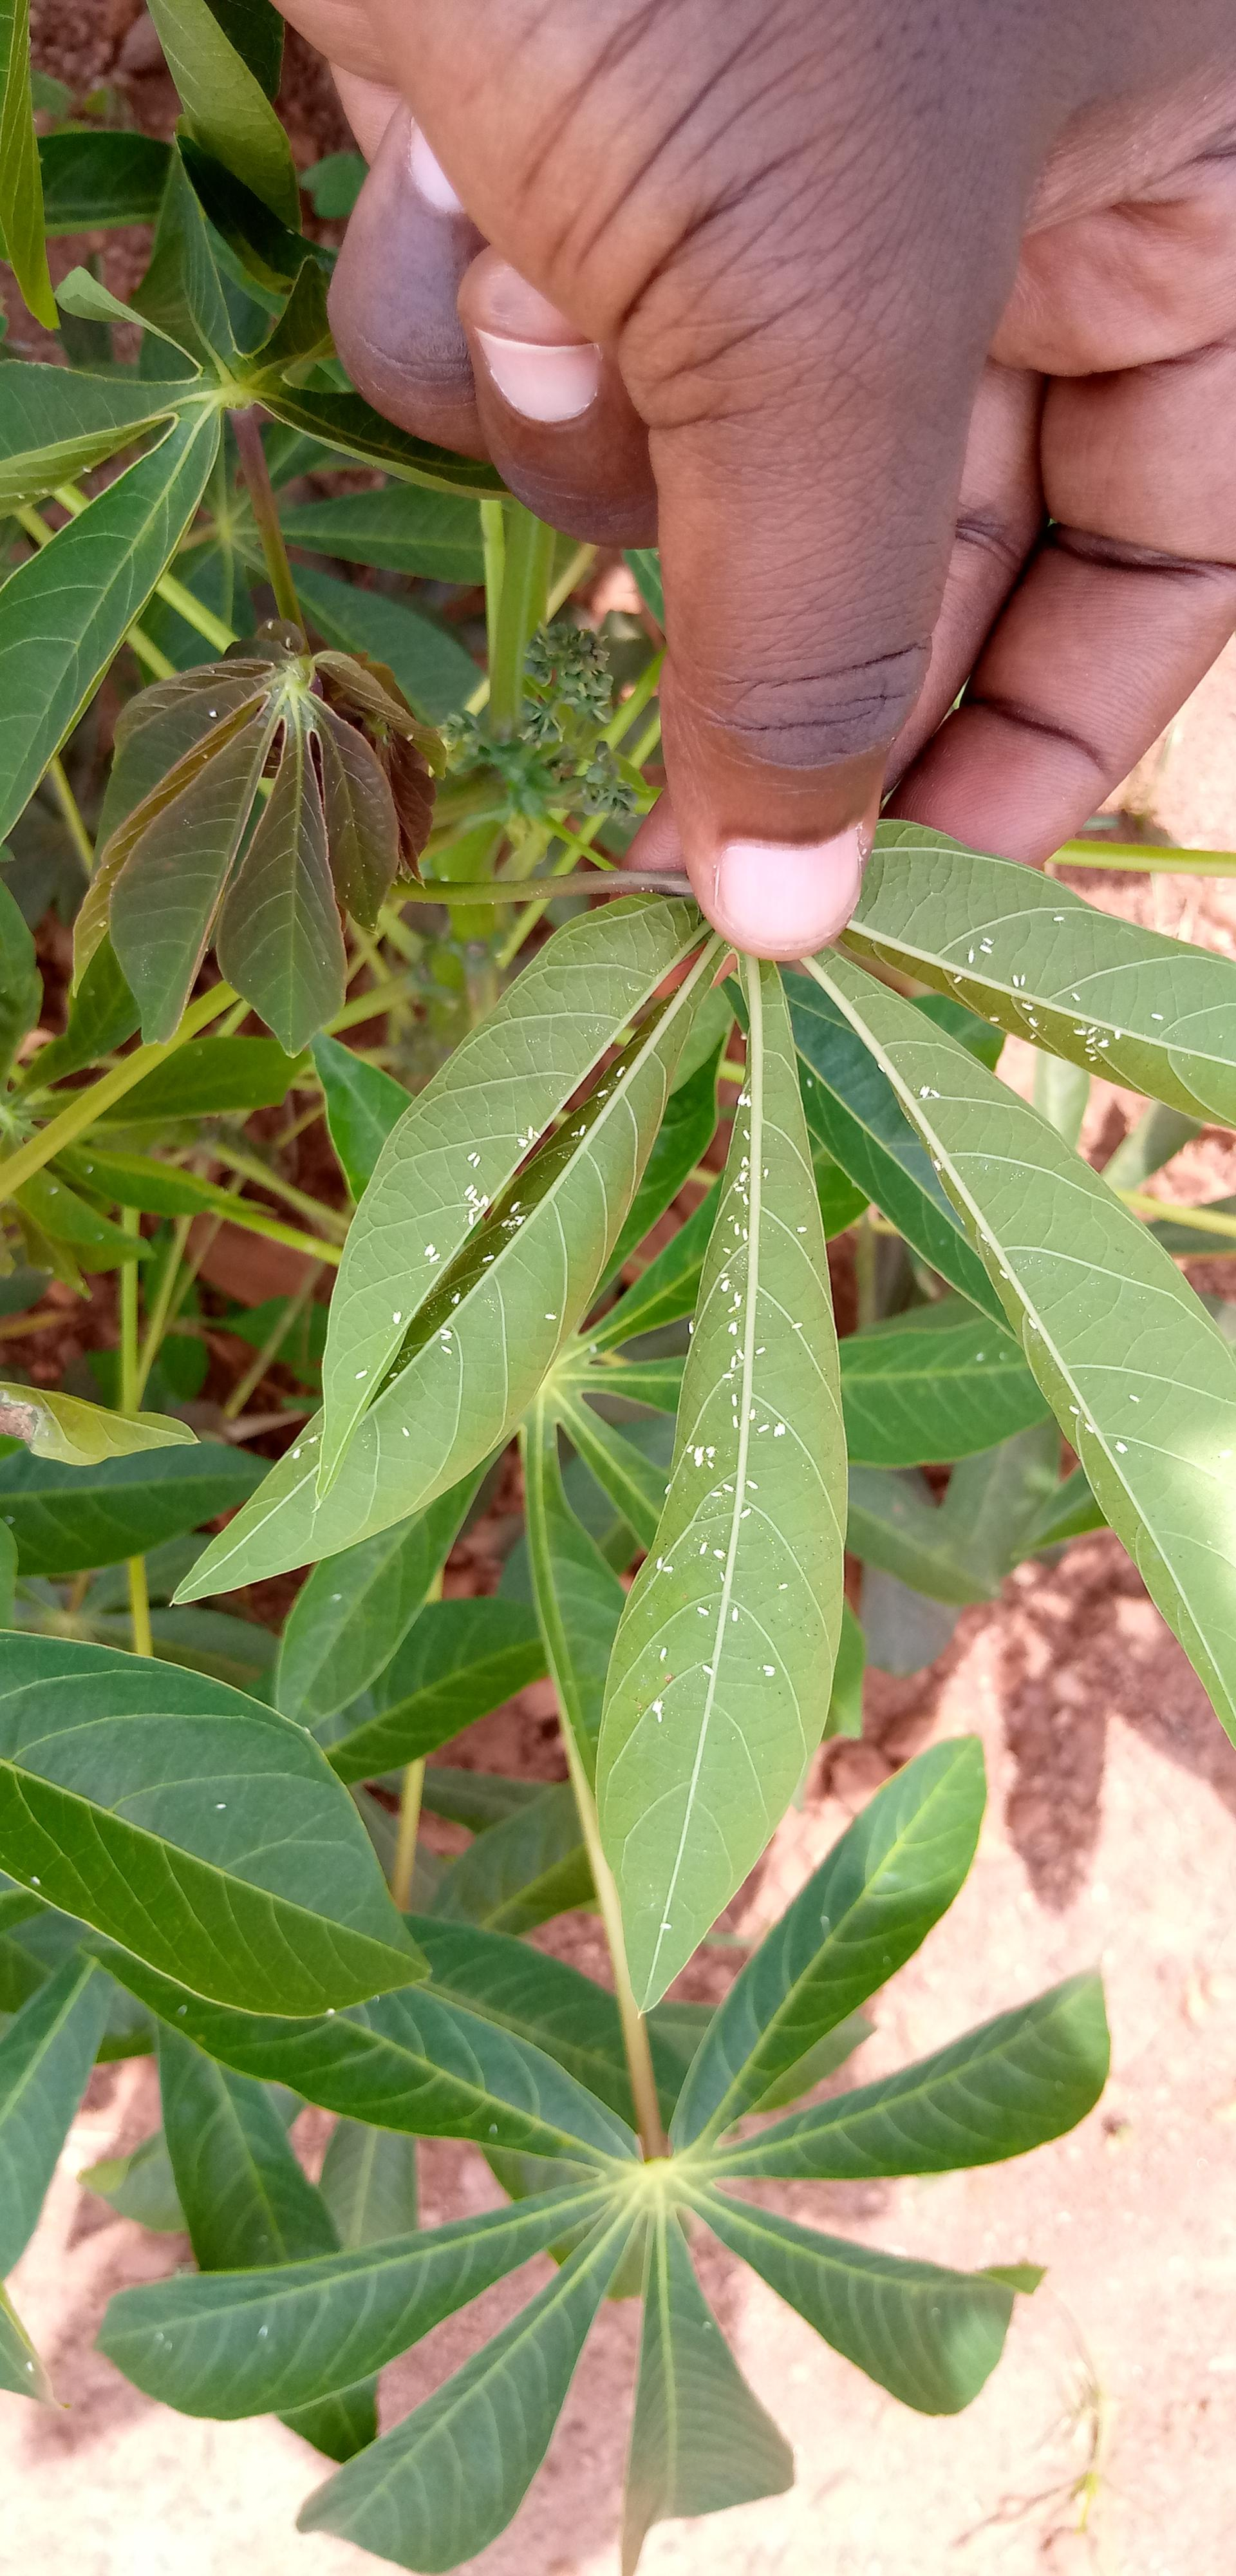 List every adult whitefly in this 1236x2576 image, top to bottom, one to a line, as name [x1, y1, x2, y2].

whitefly [263, 619, 276, 634]
whitefly [284, 634, 294, 650]
whitefly [205, 709, 220, 721]
whitefly [405, 733, 415, 743]
whitefly [1050, 913, 1066, 923]
whitefly [981, 935, 995, 947]
whitefly [978, 943, 994, 956]
whitefly [966, 946, 976, 965]
whitefly [1019, 972, 1027, 987]
whitefly [1011, 973, 1020, 989]
whitefly [952, 974, 964, 986]
whitefly [1069, 990, 1082, 1003]
whitefly [1020, 1001, 1035, 1012]
whitefly [1148, 1010, 1166, 1024]
whitefly [988, 1012, 1002, 1024]
whitefly [1027, 1016, 1039, 1028]
whitefly [1087, 1025, 1099, 1036]
whitefly [1071, 1027, 1087, 1037]
whitefly [1112, 1028, 1121, 1041]
whitefly [1027, 1031, 1038, 1043]
whitefly [1083, 1036, 1098, 1045]
whitefly [1097, 1038, 1110, 1047]
whitefly [1101, 1043, 1110, 1050]
whitefly [1083, 1046, 1098, 1055]
whitefly [1087, 1055, 1099, 1064]
whitefly [614, 1063, 627, 1080]
whitefly [919, 1083, 926, 1096]
whitefly [922, 1085, 932, 1100]
whitefly [595, 1087, 611, 1101]
whitefly [930, 1088, 942, 1099]
whitefly [736, 1092, 745, 1106]
whitefly [745, 1092, 753, 1110]
whitefly [579, 1122, 586, 1137]
whitefly [526, 1123, 534, 1141]
whitefly [570, 1128, 579, 1139]
whitefly [742, 1128, 754, 1142]
whitefly [533, 1130, 543, 1140]
whitefly [516, 1137, 529, 1143]
whitefly [518, 1142, 529, 1150]
whitefly [466, 1150, 479, 1164]
whitefly [471, 1152, 482, 1171]
whitefly [742, 1154, 753, 1168]
whitefly [739, 1158, 746, 1169]
whitefly [932, 1159, 942, 1173]
whitefly [762, 1165, 770, 1180]
whitefly [738, 1168, 751, 1184]
whitefly [462, 1182, 476, 1197]
whitefly [733, 1186, 746, 1193]
whitefly [466, 1187, 479, 1203]
whitefly [740, 1192, 751, 1207]
whitefly [481, 1193, 488, 1204]
whitefly [485, 1193, 491, 1207]
whitefly [473, 1197, 482, 1208]
whitefly [509, 1199, 522, 1215]
whitefly [468, 1206, 480, 1214]
whitefly [725, 1211, 738, 1224]
whitefly [466, 1213, 476, 1227]
whitefly [517, 1214, 529, 1227]
whitefly [501, 1218, 512, 1229]
whitefly [509, 1219, 518, 1229]
whitefly [731, 1219, 741, 1238]
whitefly [794, 1224, 809, 1235]
whitefly [740, 1226, 750, 1244]
whitefly [978, 1231, 991, 1244]
whitefly [423, 1242, 434, 1257]
whitefly [429, 1244, 436, 1258]
whitefly [721, 1245, 733, 1257]
whitefly [427, 1251, 442, 1266]
whitefly [479, 1252, 497, 1267]
whitefly [997, 1267, 1013, 1281]
whitefly [718, 1270, 730, 1279]
whitefly [719, 1278, 733, 1294]
whitefly [733, 1289, 739, 1302]
whitefly [449, 1291, 462, 1306]
whitefly [736, 1293, 744, 1309]
whitefly [726, 1305, 738, 1316]
whitefly [390, 1309, 398, 1327]
whitefly [397, 1310, 404, 1325]
whitefly [541, 1311, 560, 1323]
whitefly [1026, 1315, 1038, 1331]
whitefly [686, 1318, 699, 1338]
whitefly [732, 1320, 740, 1336]
whitefly [789, 1320, 804, 1332]
whitefly [726, 1321, 733, 1334]
whitefly [436, 1327, 454, 1336]
whitefly [440, 1334, 452, 1342]
whitefly [439, 1343, 455, 1357]
whitefly [754, 1343, 769, 1357]
whitefly [736, 1347, 747, 1361]
whitefly [729, 1353, 738, 1369]
whitefly [351, 1367, 370, 1381]
whitefly [388, 1370, 400, 1381]
whitefly [718, 1372, 736, 1381]
whitefly [729, 1389, 741, 1407]
whitefly [1127, 1392, 1143, 1405]
whitefly [1067, 1403, 1082, 1417]
whitefly [748, 1406, 757, 1423]
whitefly [731, 1412, 742, 1430]
whitefly [778, 1421, 782, 1438]
whitefly [1083, 1421, 1096, 1435]
whitefly [398, 1423, 416, 1439]
whitefly [756, 1423, 773, 1434]
whitefly [782, 1423, 789, 1437]
whitefly [773, 1423, 778, 1438]
whitefly [307, 1434, 320, 1444]
whitefly [1116, 1439, 1130, 1452]
whitefly [686, 1443, 695, 1454]
whitefly [706, 1444, 715, 1455]
whitefly [1114, 1444, 1125, 1455]
whitefly [699, 1445, 705, 1457]
whitefly [290, 1446, 303, 1462]
whitefly [693, 1446, 700, 1455]
whitefly [707, 1447, 717, 1460]
whitefly [695, 1456, 706, 1468]
whitefly [706, 1459, 716, 1470]
whitefly [744, 1477, 762, 1492]
whitefly [663, 1482, 672, 1497]
whitefly [722, 1482, 738, 1493]
whitefly [709, 1488, 724, 1500]
whitefly [739, 1505, 754, 1521]
whitefly [698, 1539, 710, 1557]
whitefly [655, 1553, 663, 1571]
whitefly [662, 1564, 675, 1573]
whitefly [717, 1569, 728, 1584]
whitefly [772, 1579, 792, 1593]
whitefly [729, 1604, 741, 1624]
whitefly [693, 1604, 711, 1618]
whitefly [657, 1642, 668, 1663]
whitefly [700, 1662, 717, 1678]
whitefly [762, 1663, 776, 1671]
whitefly [763, 1671, 776, 1678]
whitefly [651, 1698, 660, 1713]
whitefly [657, 1700, 665, 1714]
whitefly [655, 1711, 666, 1724]
whitefly [658, 1920, 675, 1933]